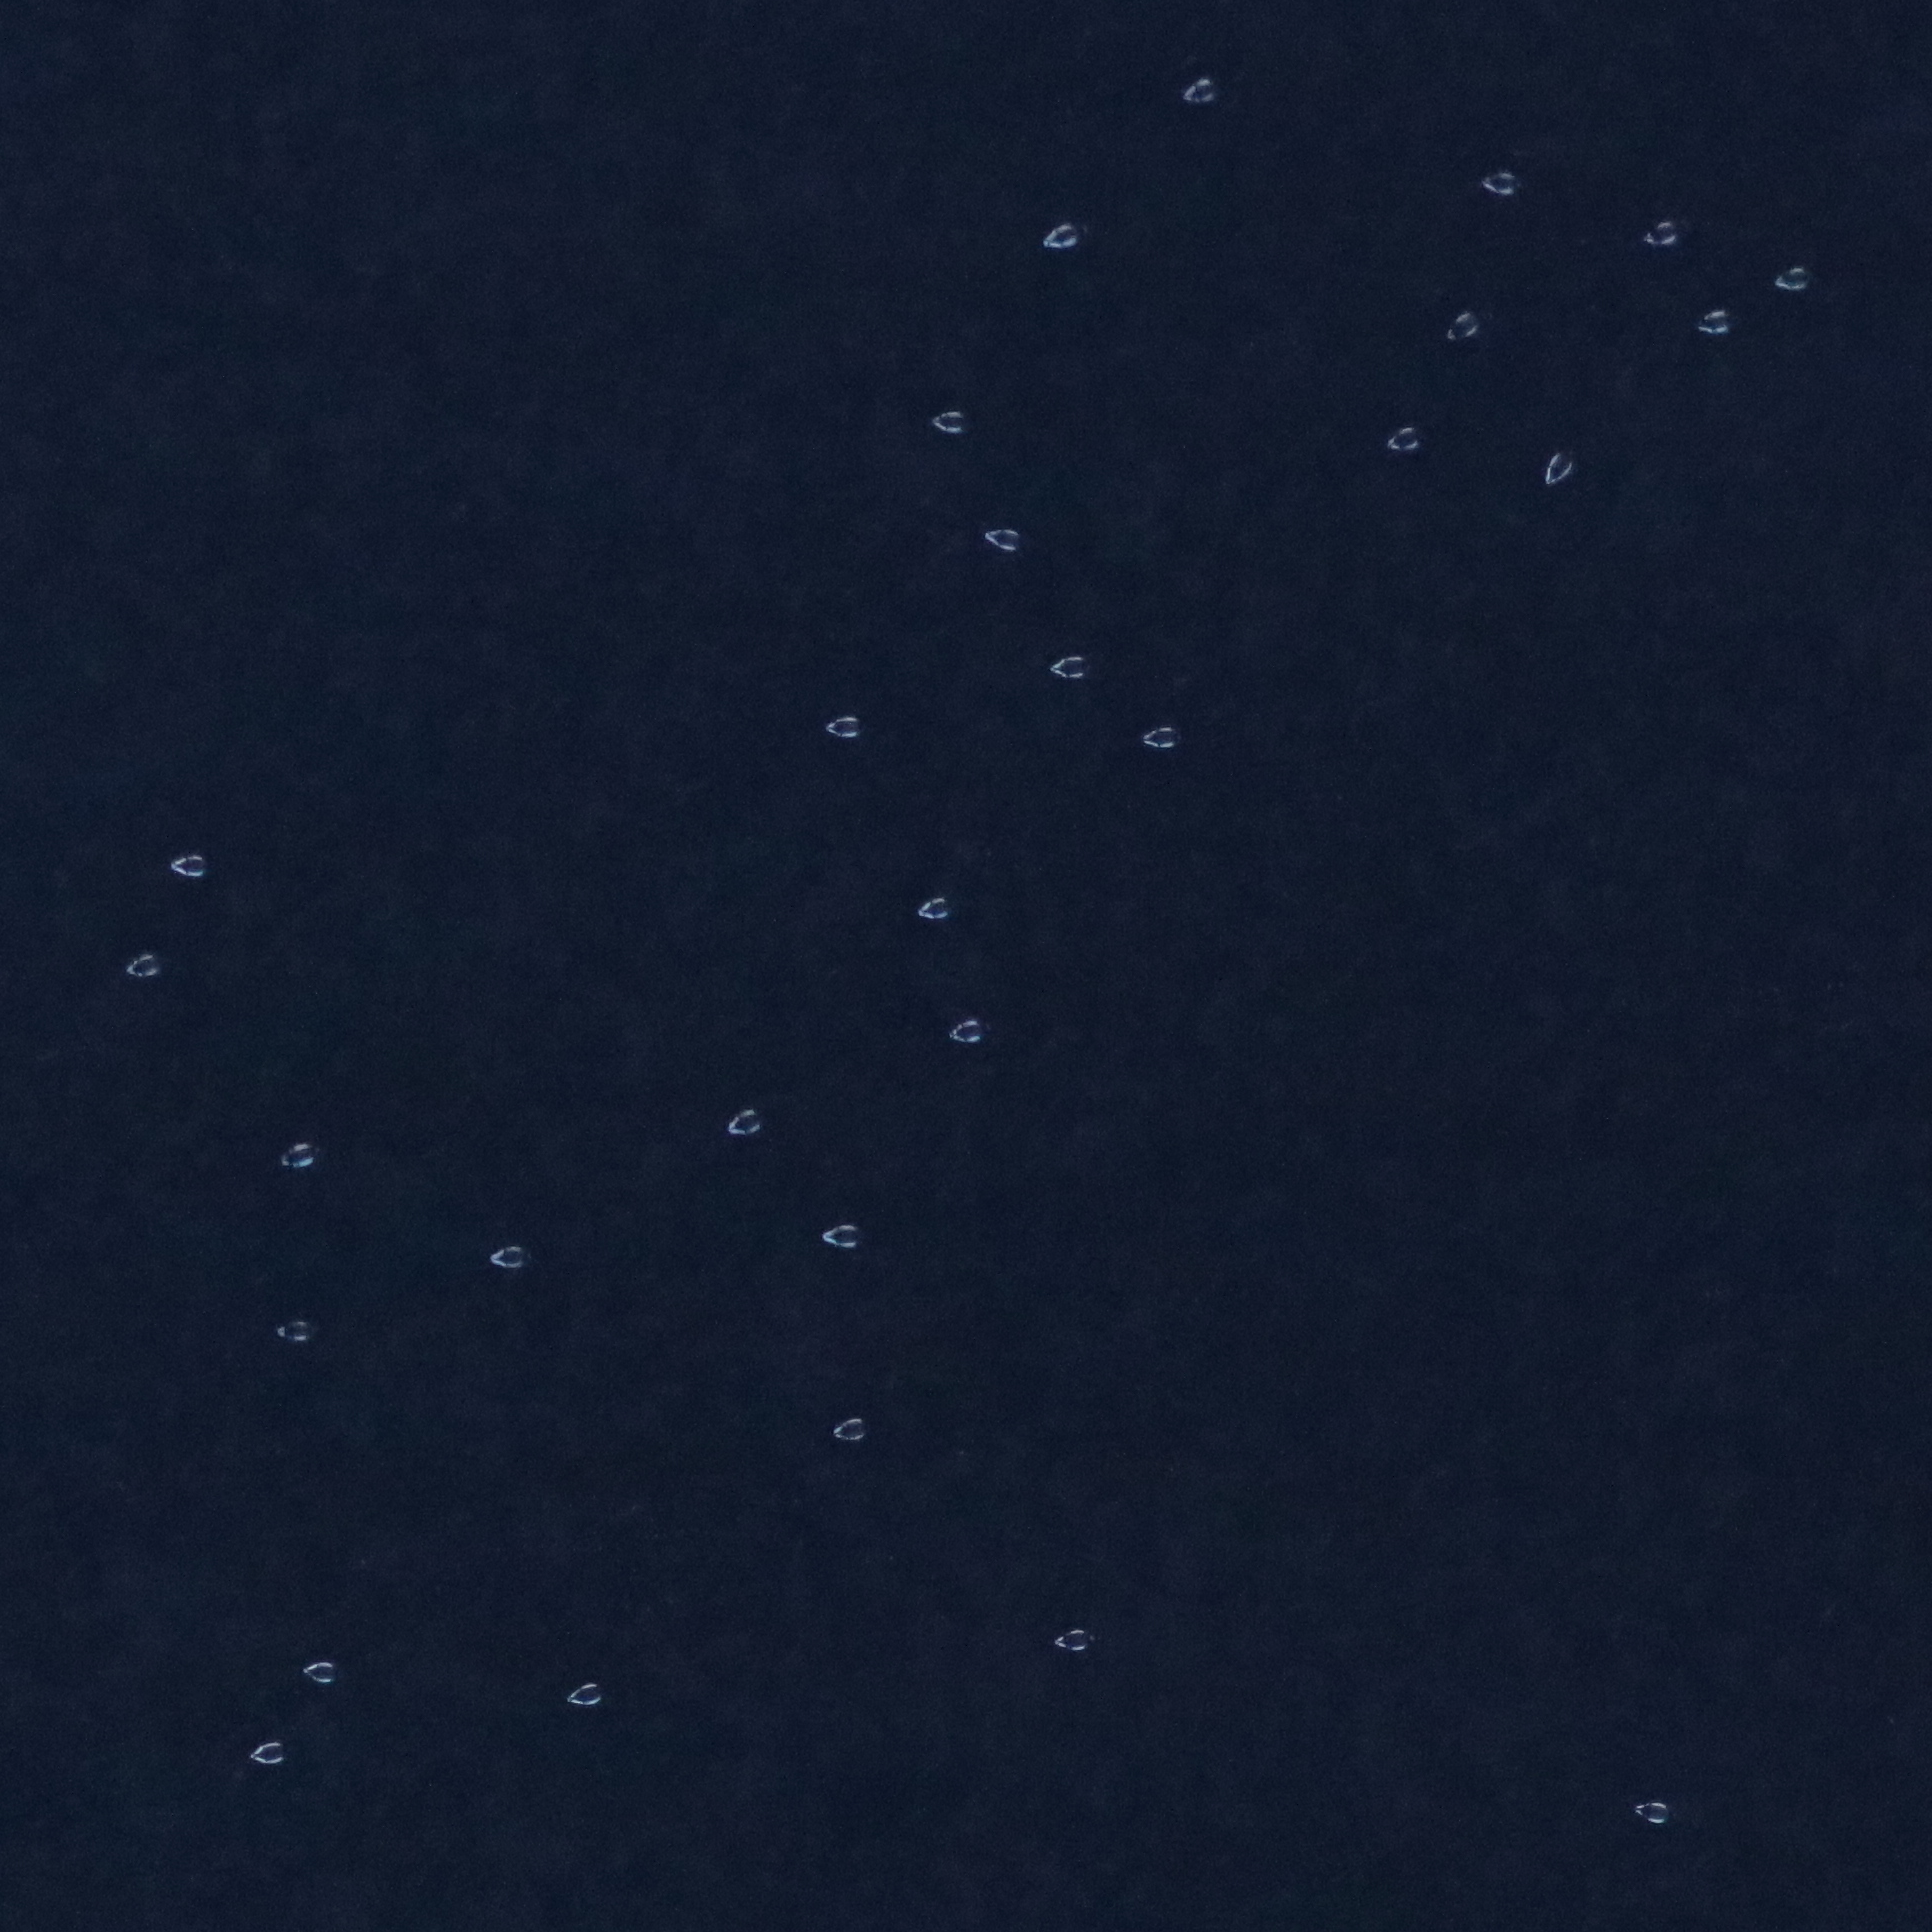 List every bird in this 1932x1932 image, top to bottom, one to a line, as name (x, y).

brant (1202, 92)
brant (1501, 181)
brant (1062, 235)
brant (1661, 235)
brant (1794, 280)
brant (1715, 324)
brant (1465, 325)
brant (953, 424)
brant (1407, 440)
brant (1560, 468)
brant (1007, 540)
brant (1073, 668)
brant (846, 729)
brant (1164, 740)
brant (194, 866)
brant (937, 908)
brant (148, 966)
brant (971, 1032)
brant (747, 1123)
brant (299, 1154)
brant (846, 1237)
brant (513, 1256)
brant (302, 1330)
brant (854, 1429)
brant (1077, 1640)
brant (324, 1673)
brant (586, 1693)
brant (273, 1750)
brant (1656, 1814)